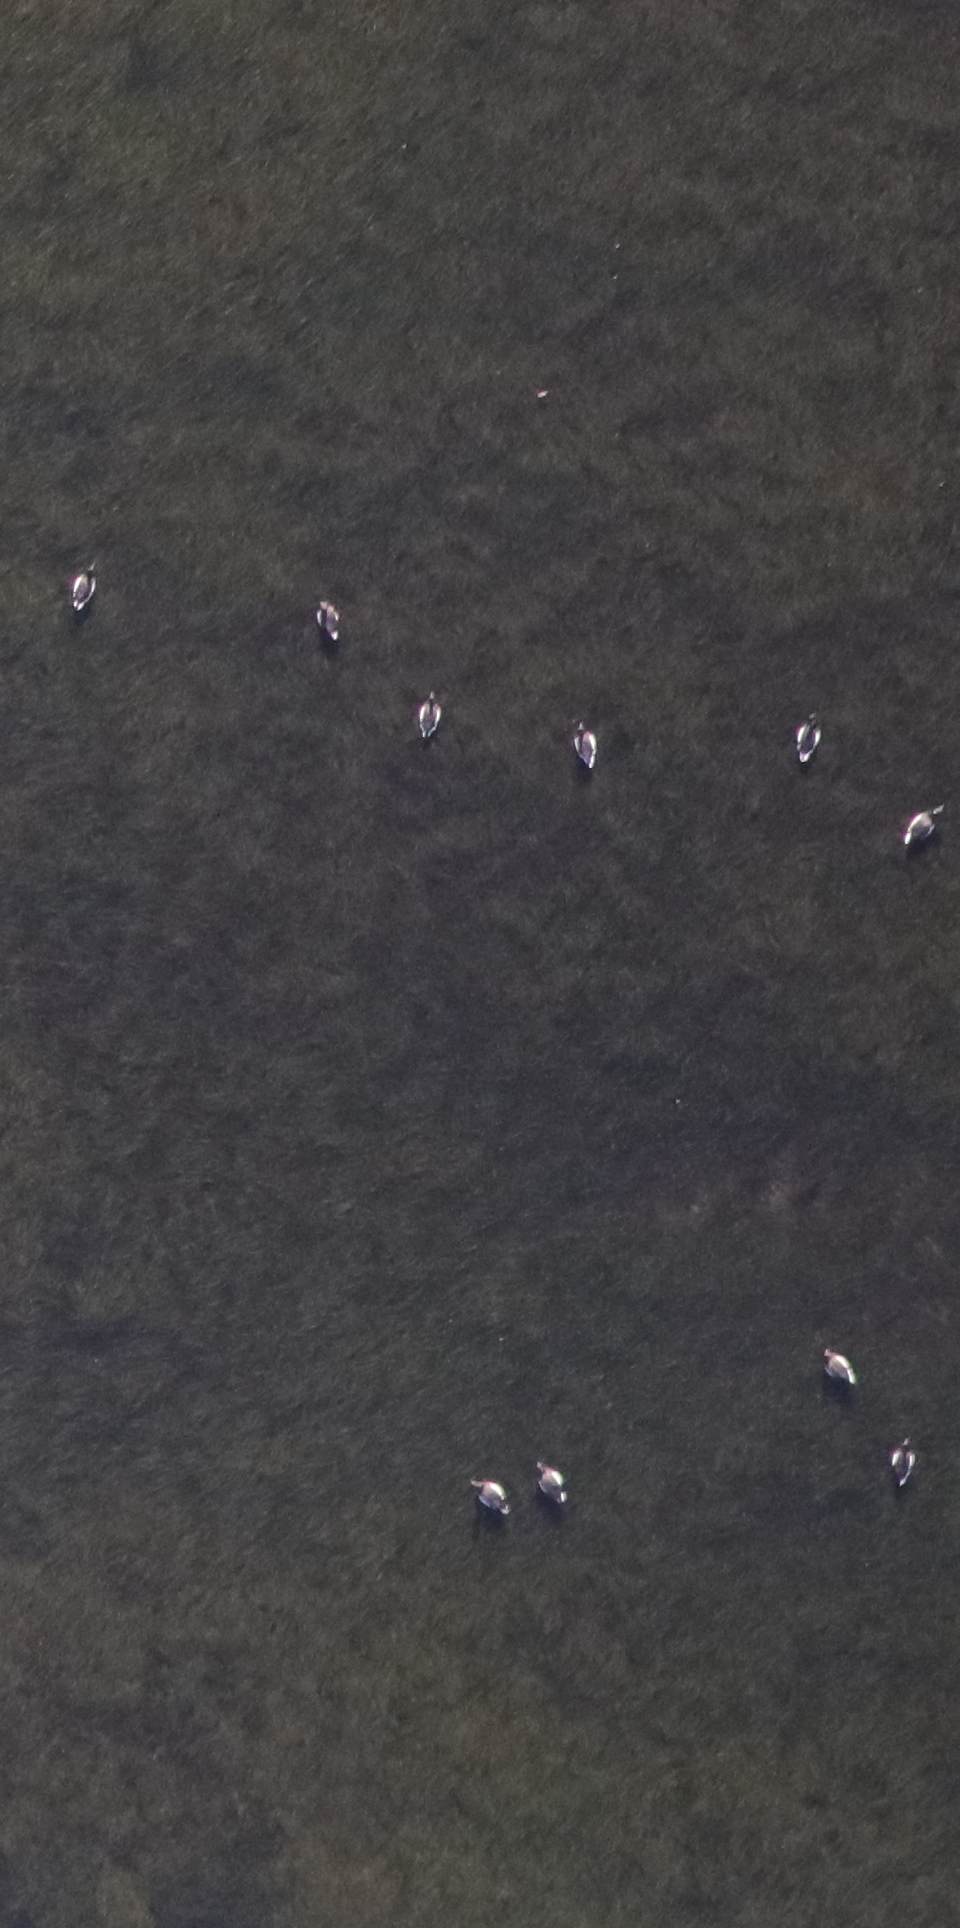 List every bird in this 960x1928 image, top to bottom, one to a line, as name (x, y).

brant (84, 588)
brant (327, 620)
brant (429, 715)
brant (808, 738)
brant (585, 746)
brant (919, 826)
brant (837, 1367)
brant (903, 1464)
brant (549, 1482)
brant (491, 1494)